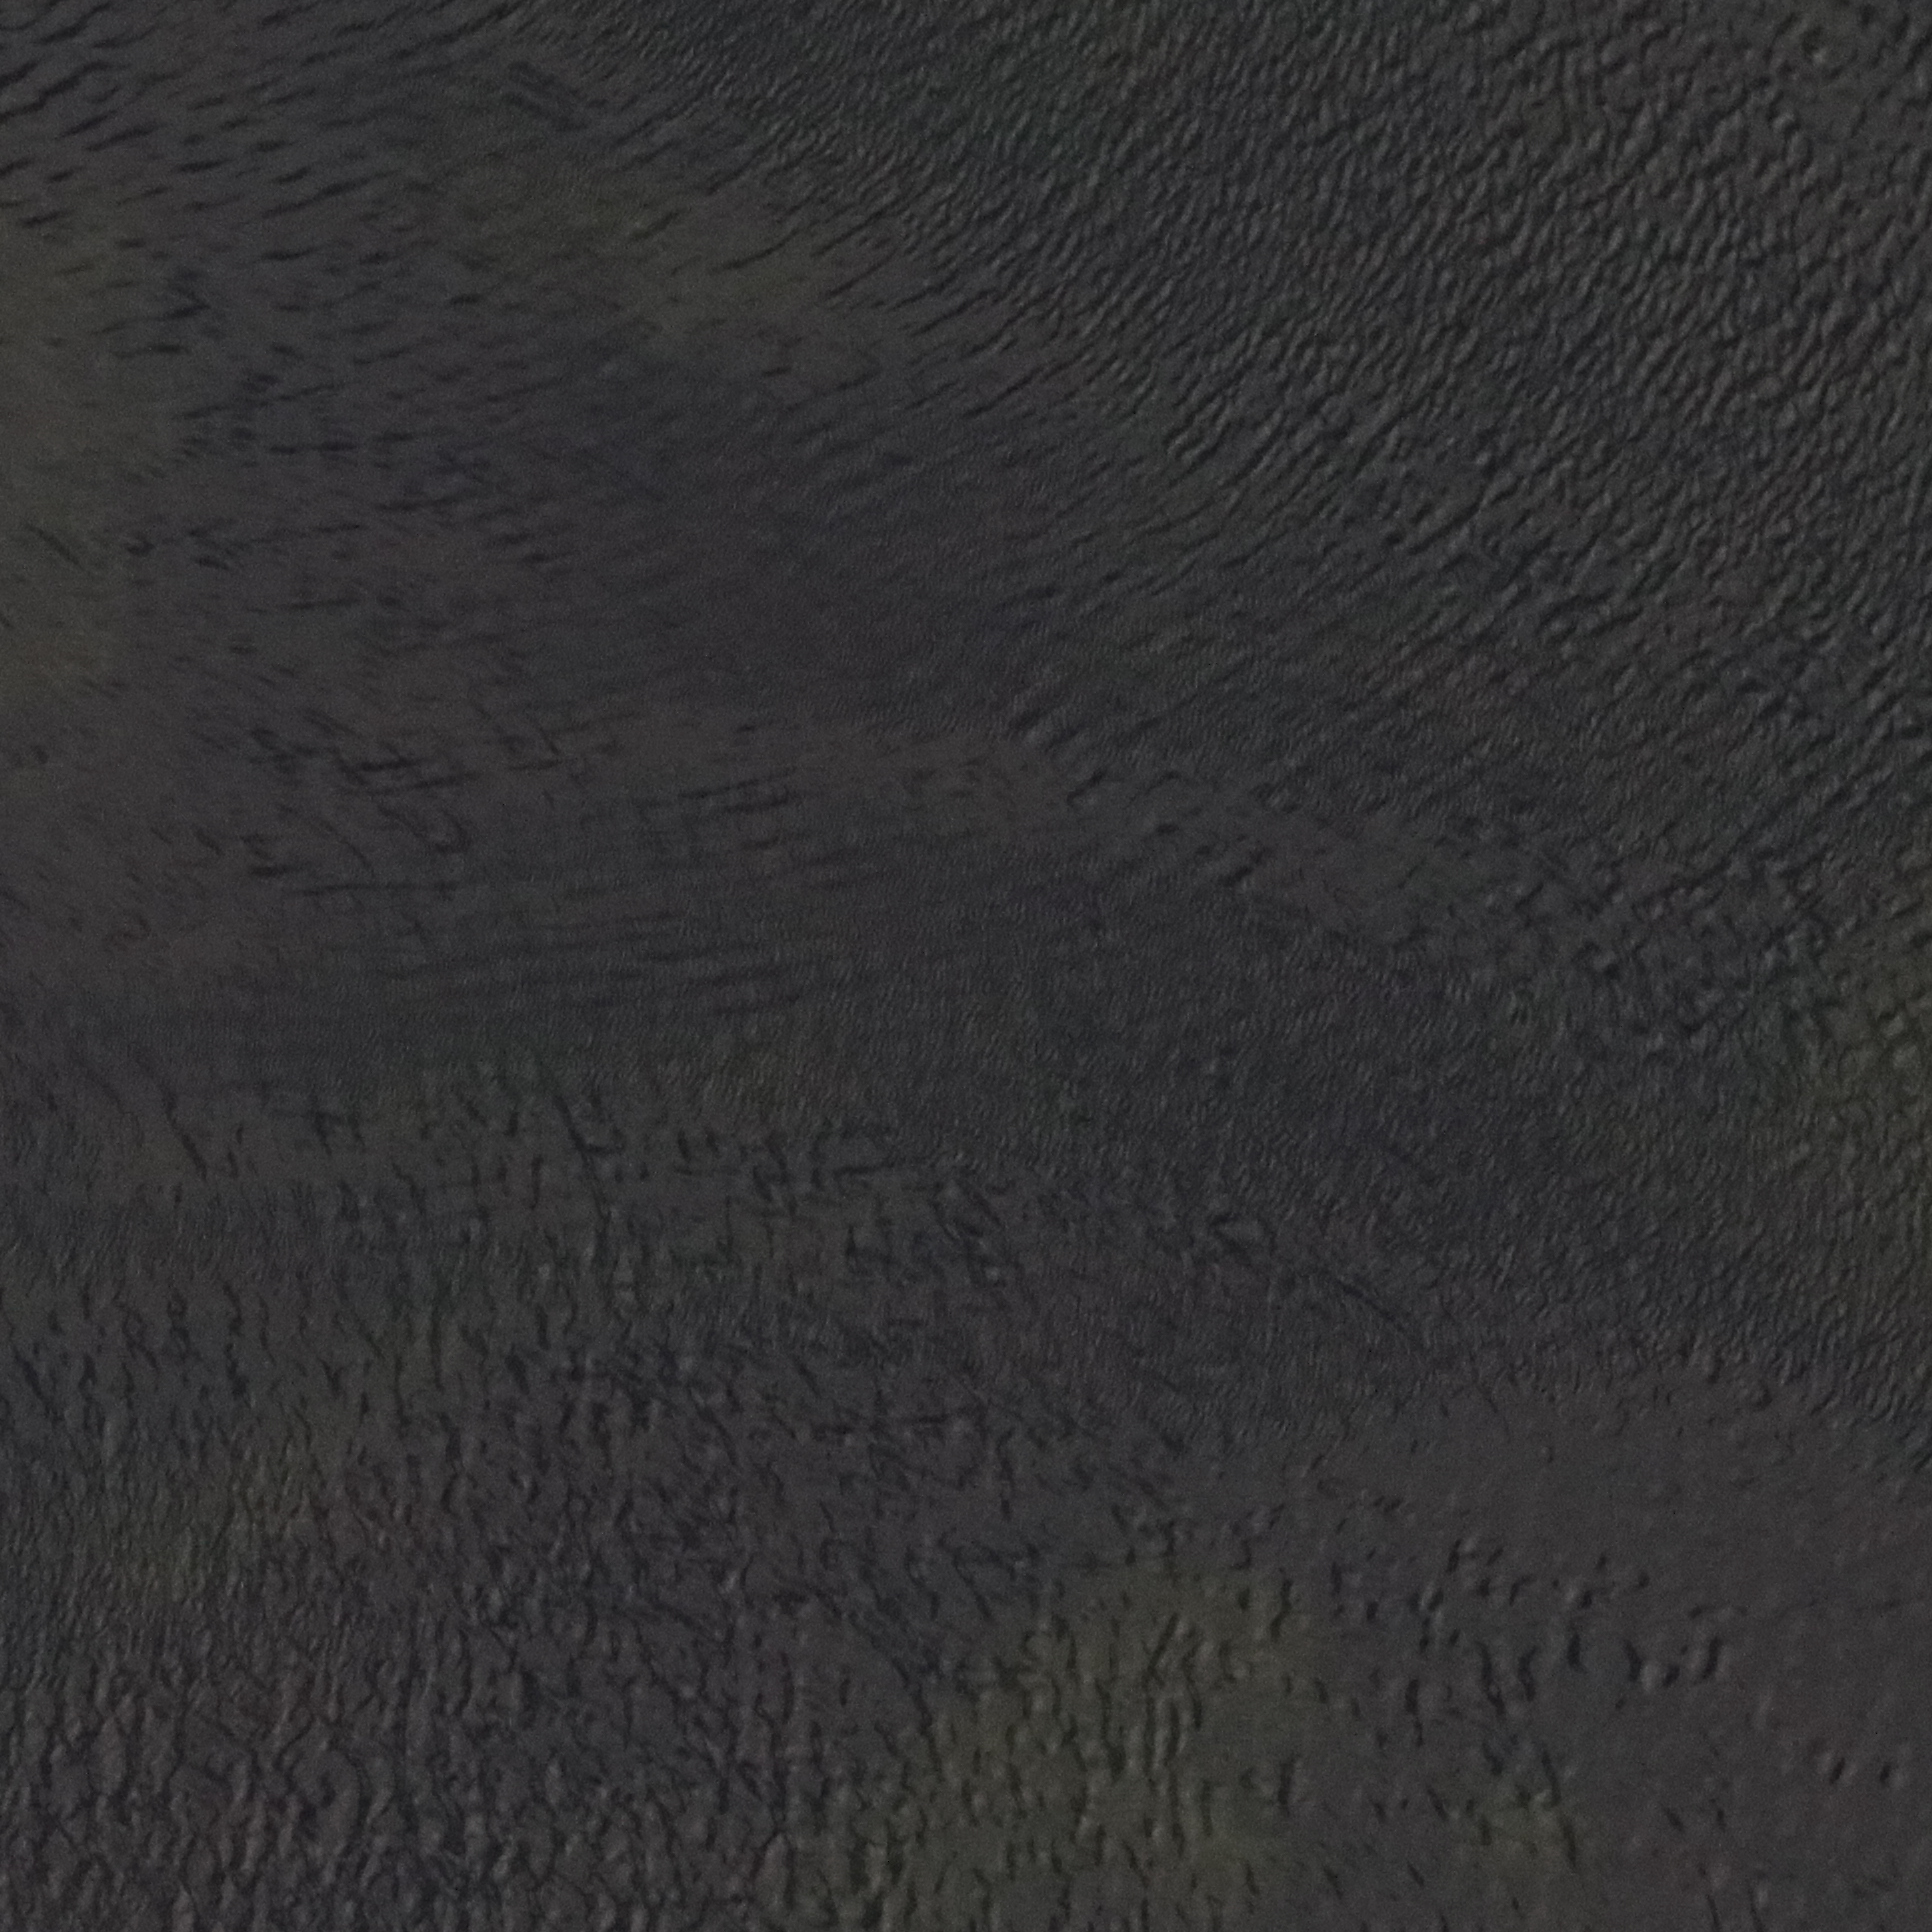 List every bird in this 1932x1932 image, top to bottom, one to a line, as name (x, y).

None